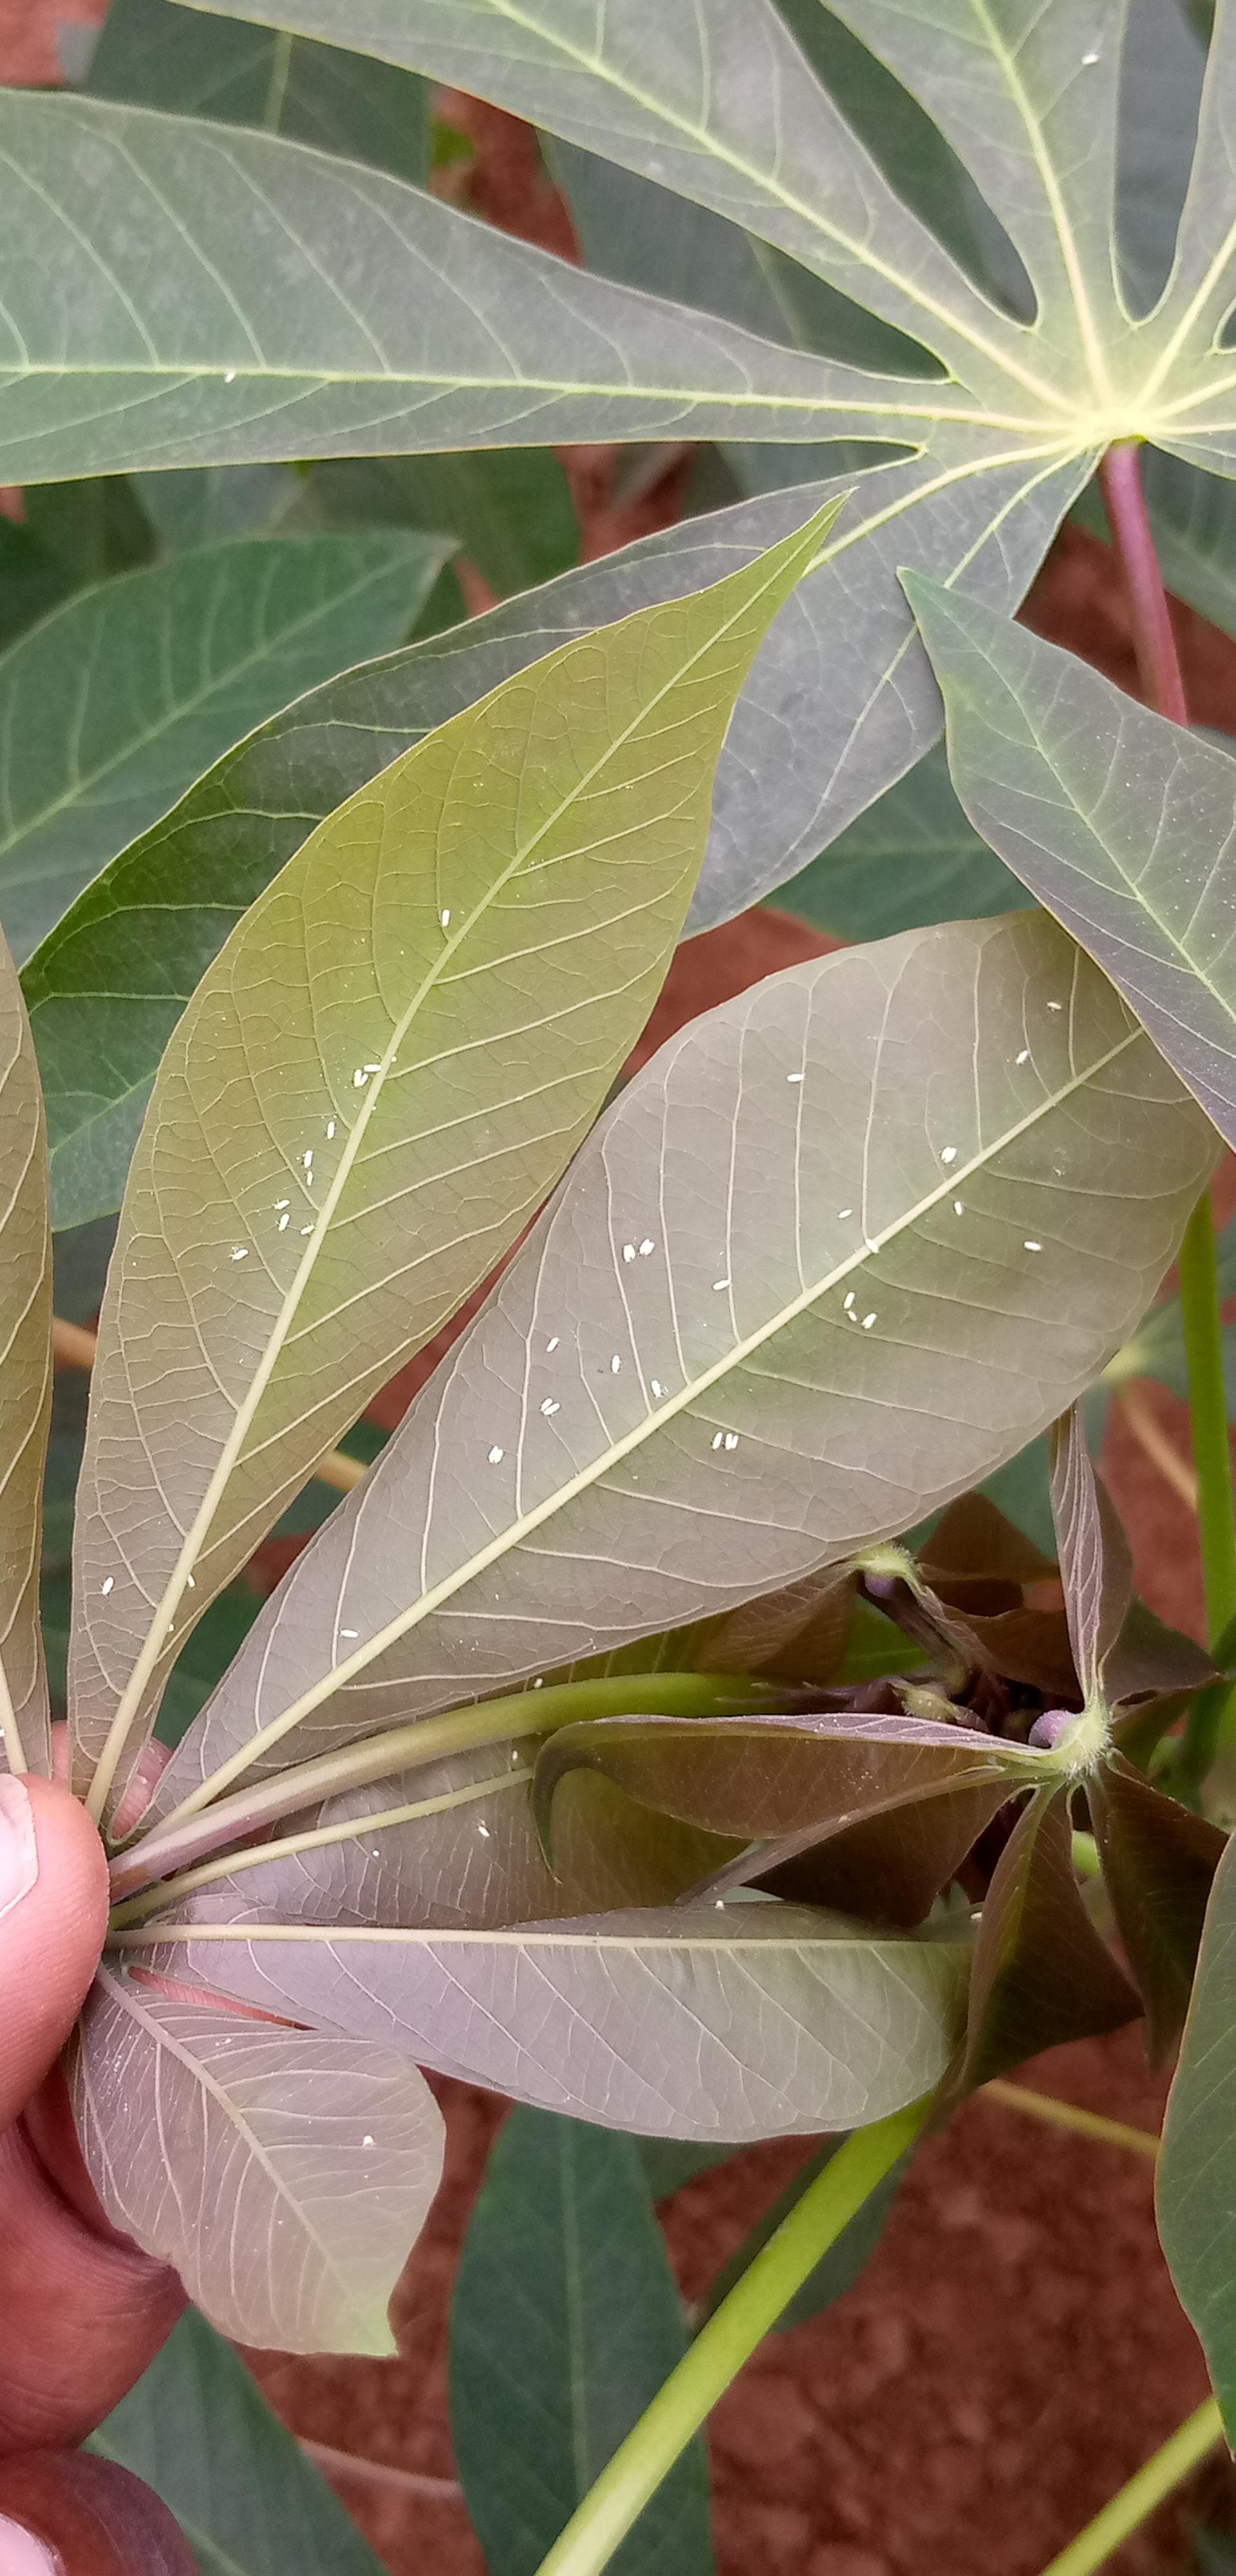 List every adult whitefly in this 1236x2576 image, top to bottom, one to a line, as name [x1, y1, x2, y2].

whitefly [431, 907, 471, 933]
whitefly [1042, 992, 1066, 1023]
whitefly [1003, 1033, 1045, 1070]
whitefly [334, 1050, 390, 1089]
whitefly [341, 1057, 386, 1086]
whitefly [771, 1067, 817, 1094]
whitefly [309, 1116, 342, 1150]
whitefly [924, 1135, 966, 1169]
whitefly [290, 1142, 319, 1170]
whitefly [936, 1144, 964, 1169]
whitefly [301, 1170, 319, 1193]
whitefly [941, 1191, 969, 1222]
whitefly [264, 1194, 292, 1219]
whitefly [819, 1198, 859, 1232]
whitefly [272, 1213, 296, 1238]
whitefly [297, 1217, 316, 1242]
whitefly [1018, 1218, 1070, 1263]
whitefly [623, 1233, 657, 1265]
whitefly [857, 1235, 888, 1265]
whitefly [212, 1242, 250, 1271]
whitefly [608, 1245, 635, 1278]
whitefly [704, 1271, 733, 1298]
whitefly [838, 1291, 865, 1312]
whitefly [861, 1302, 890, 1337]
whitefly [848, 1306, 868, 1336]
whitefly [536, 1334, 562, 1361]
whitefly [603, 1350, 630, 1383]
whitefly [643, 1368, 668, 1399]
whitefly [526, 1390, 562, 1428]
whitefly [534, 1394, 565, 1425]
whitefly [712, 1421, 743, 1457]
whitefly [699, 1428, 731, 1463]
whitefly [464, 1431, 503, 1468]
whitefly [482, 1436, 509, 1467]
whitefly [169, 1561, 205, 1589]
whitefly [79, 1569, 116, 1599]
whitefly [160, 1617, 177, 1645]
whitefly [330, 1618, 366, 1648]
whitefly [503, 1745, 526, 1766]
whitefly [473, 1812, 503, 1835]
whitefly [373, 1841, 393, 1862]
whitefly [350, 2126, 393, 2156]